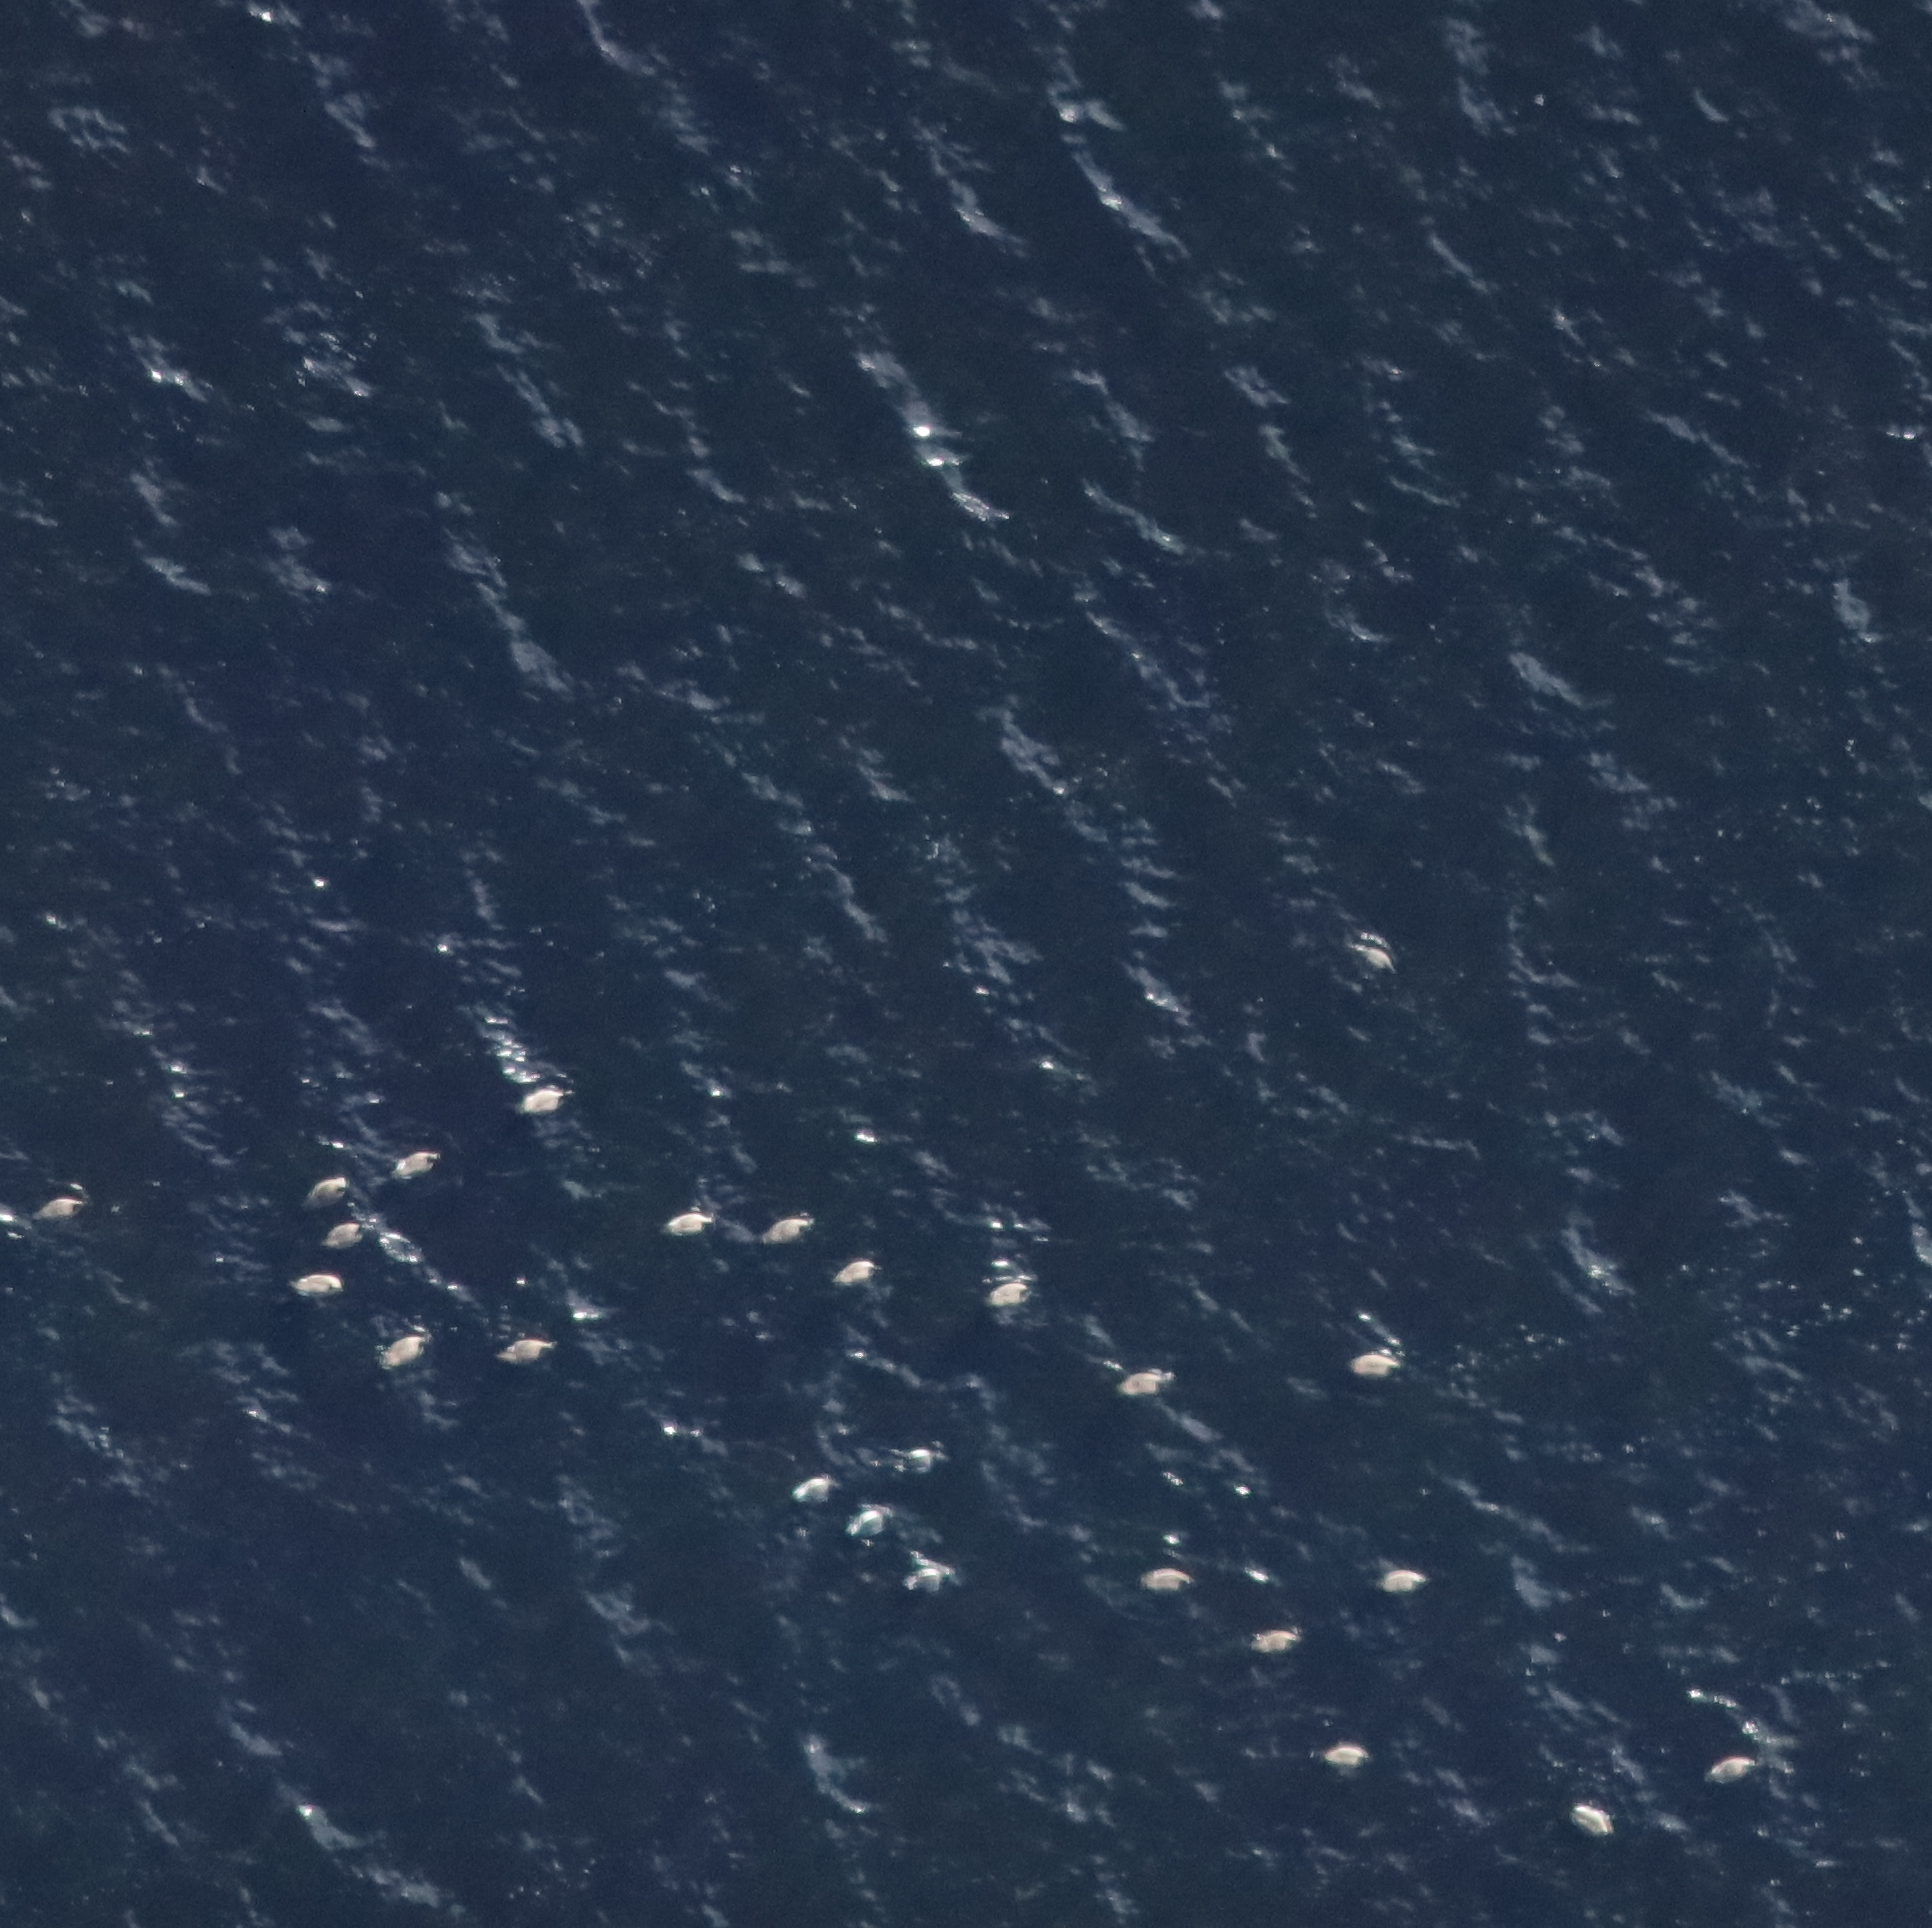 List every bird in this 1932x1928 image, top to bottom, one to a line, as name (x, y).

Canada goose (1375, 959)
Canada goose (542, 1101)
Canada goose (419, 1162)
Canada goose (325, 1198)
Canada goose (66, 1210)
Canada goose (691, 1222)
Canada goose (783, 1235)
Canada goose (353, 1237)
Canada goose (859, 1277)
Canada goose (320, 1286)
Canada goose (1011, 1296)
Canada goose (411, 1347)
Canada goose (522, 1349)
Canada goose (1373, 1368)
Canada goose (1137, 1386)
brant (919, 1461)
brant (815, 1491)
brant (872, 1522)
Canada goose (1166, 1579)
brant (928, 1582)
Canada goose (1403, 1584)
Canada goose (1273, 1641)
Canada goose (1345, 1756)
Canada goose (1730, 1768)
Canada goose (1592, 1819)